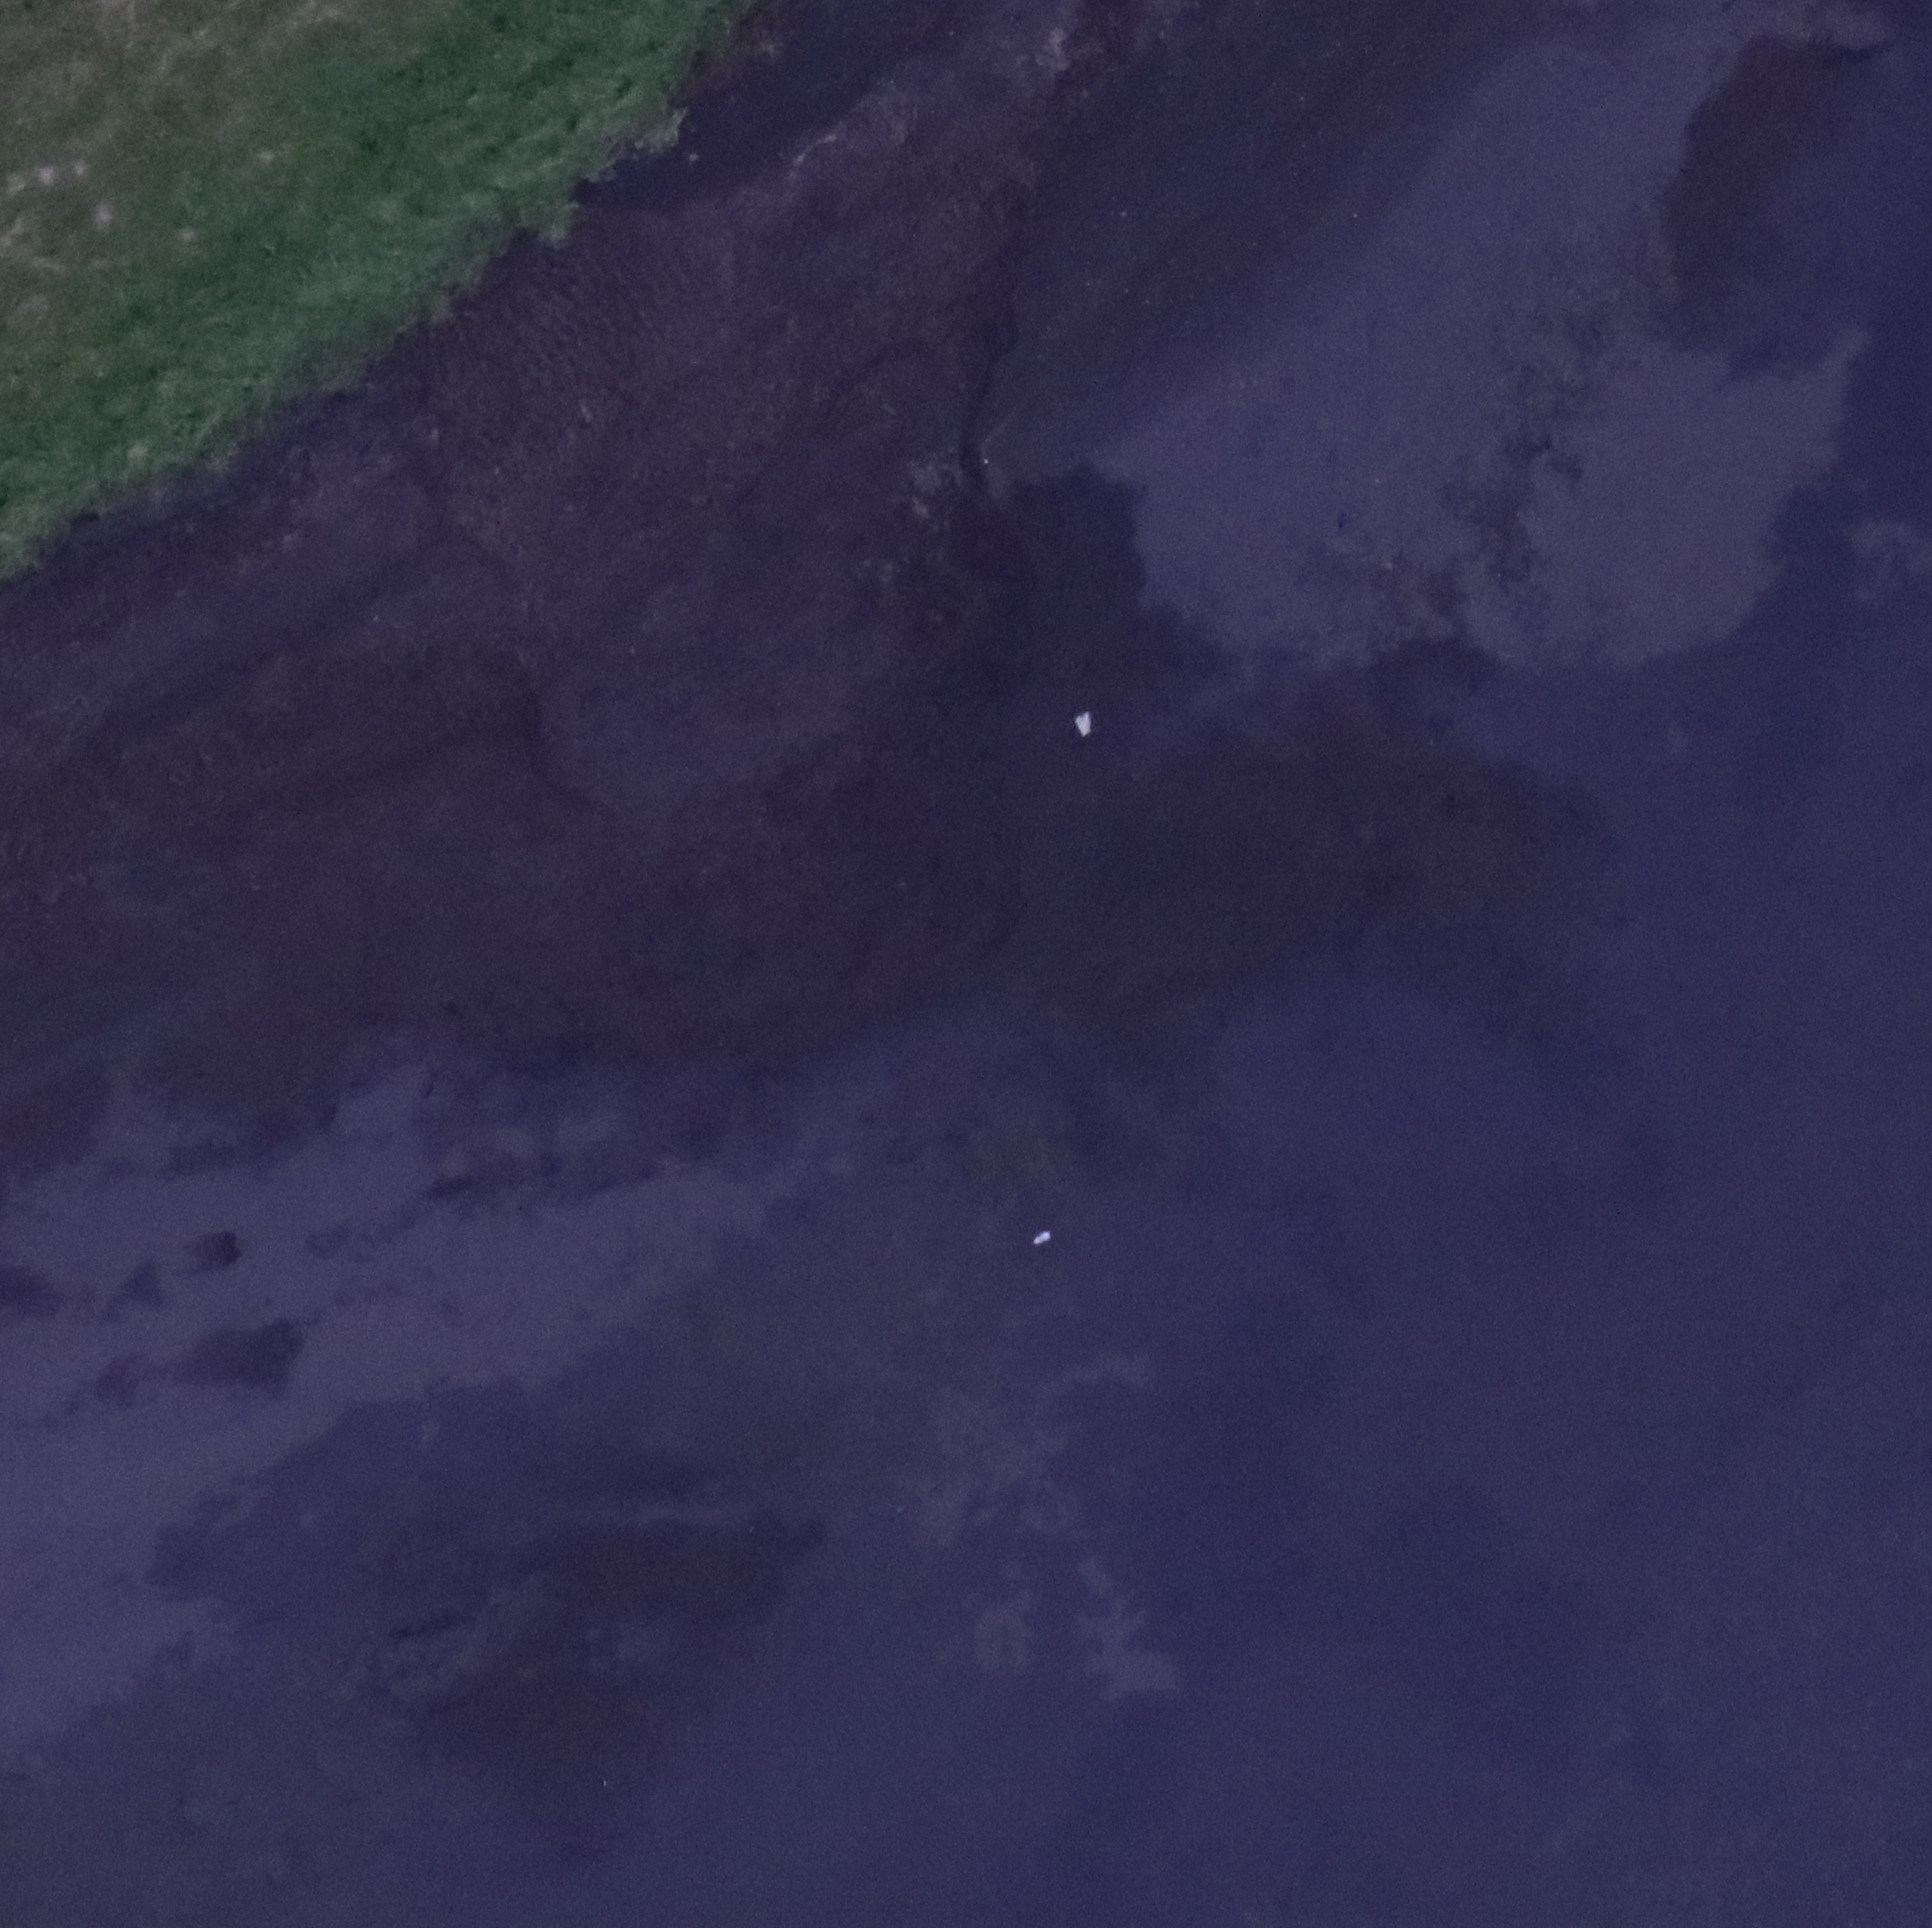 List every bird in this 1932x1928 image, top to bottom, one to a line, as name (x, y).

gull (1043, 1237)